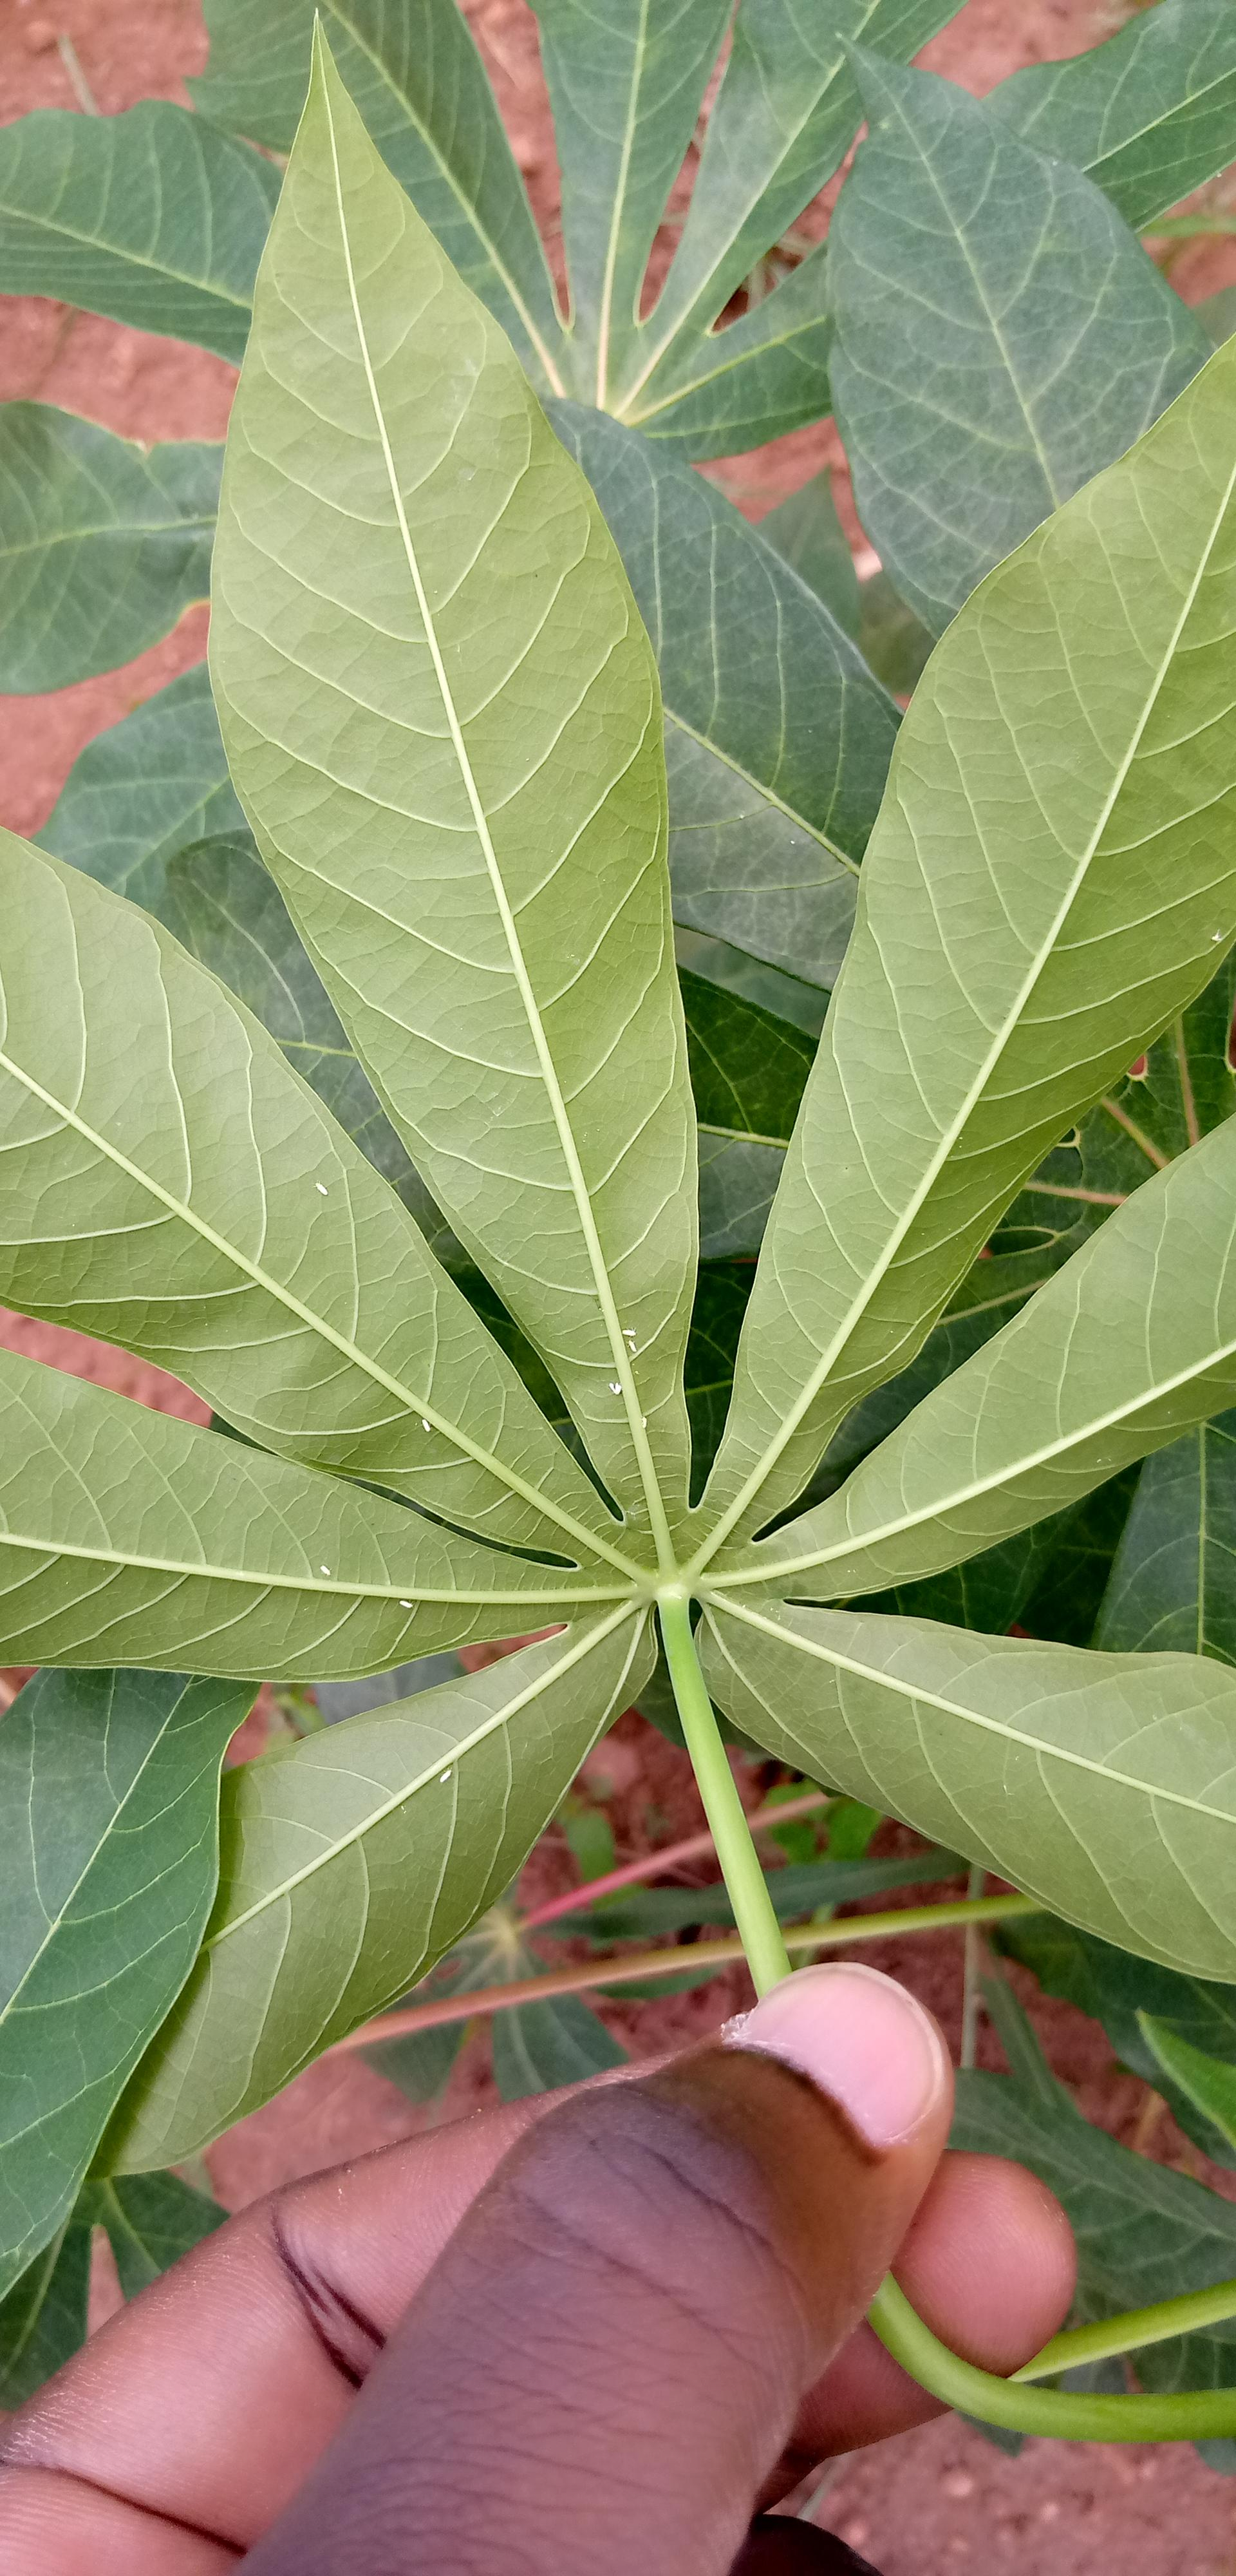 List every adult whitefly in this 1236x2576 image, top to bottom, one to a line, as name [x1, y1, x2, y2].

whitefly [312, 1173, 332, 1197]
whitefly [619, 1323, 642, 1341]
whitefly [628, 1335, 644, 1357]
whitefly [603, 1379, 623, 1397]
whitefly [414, 1409, 433, 1438]
whitefly [638, 1413, 650, 1427]
whitefly [316, 1559, 336, 1583]
whitefly [394, 1593, 418, 1616]
whitefly [439, 1765, 454, 1784]